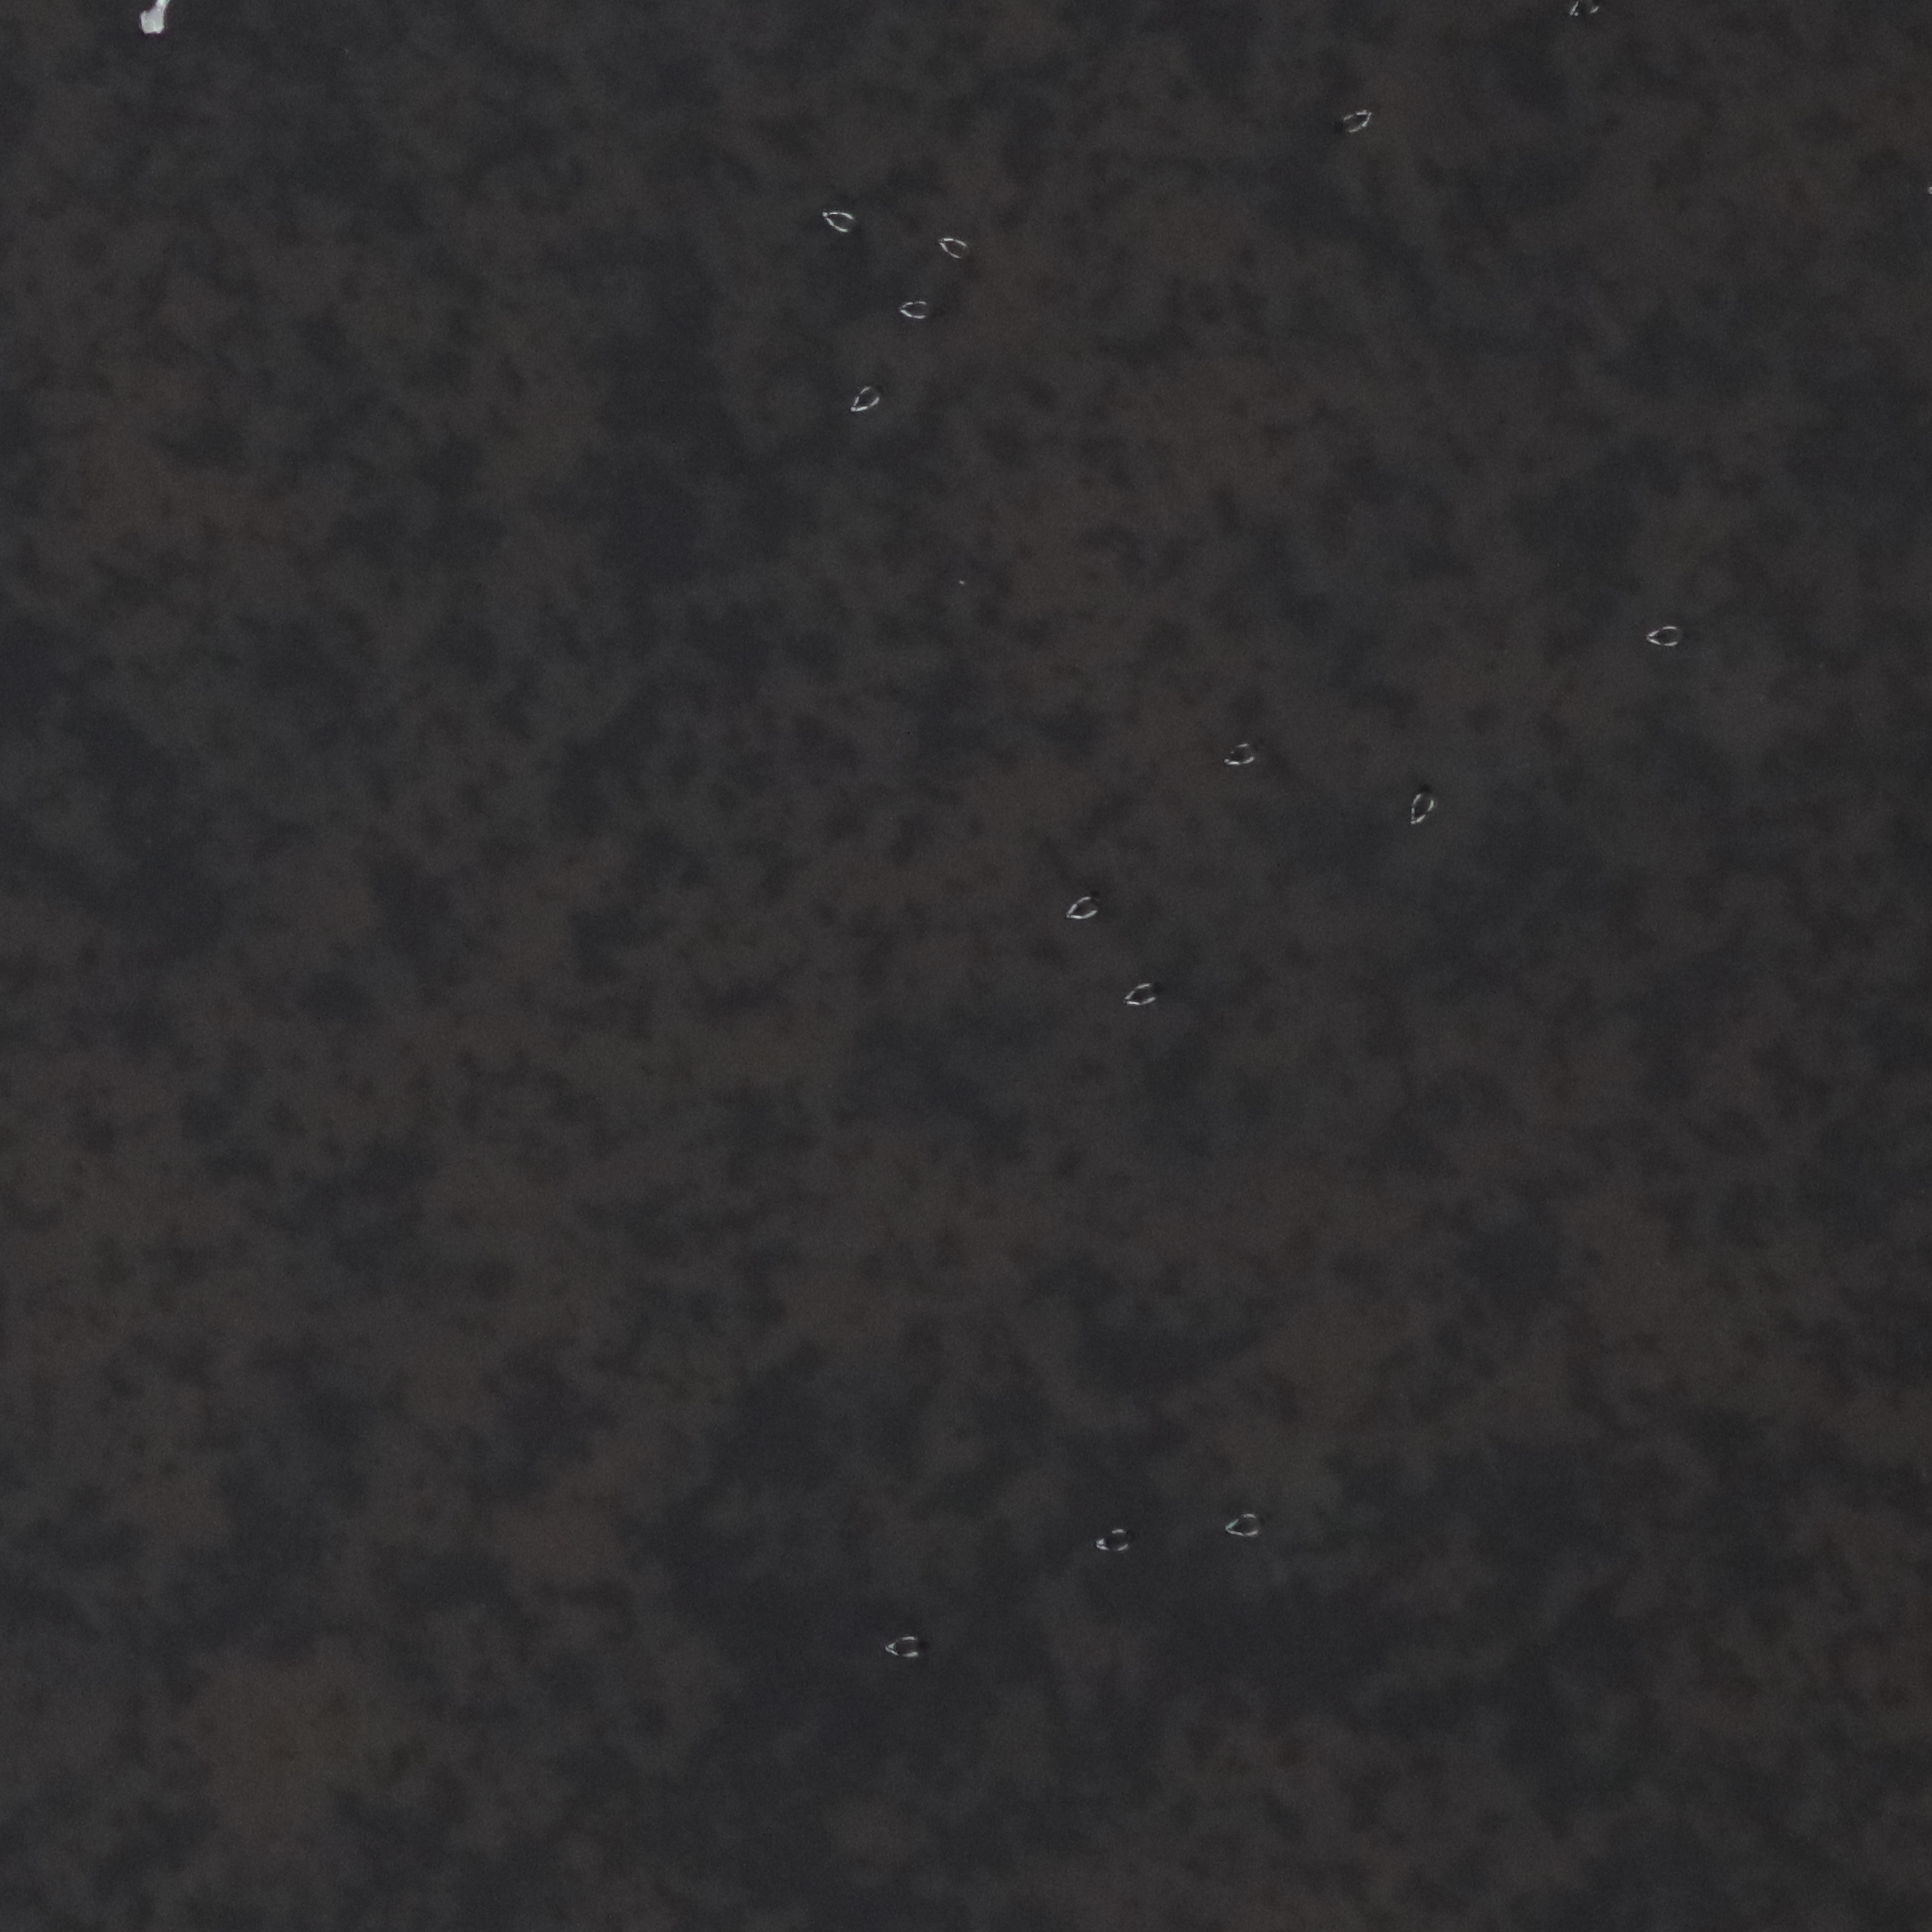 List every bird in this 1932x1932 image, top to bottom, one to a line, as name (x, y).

brant (1588, 5)
gull (154, 14)
brant (1353, 122)
brant (842, 221)
brant (957, 248)
brant (919, 309)
brant (869, 396)
brant (1667, 635)
brant (1243, 754)
brant (1421, 805)
brant (1085, 908)
brant (1142, 995)
brant (1247, 1527)
brant (1117, 1541)
brant (906, 1647)